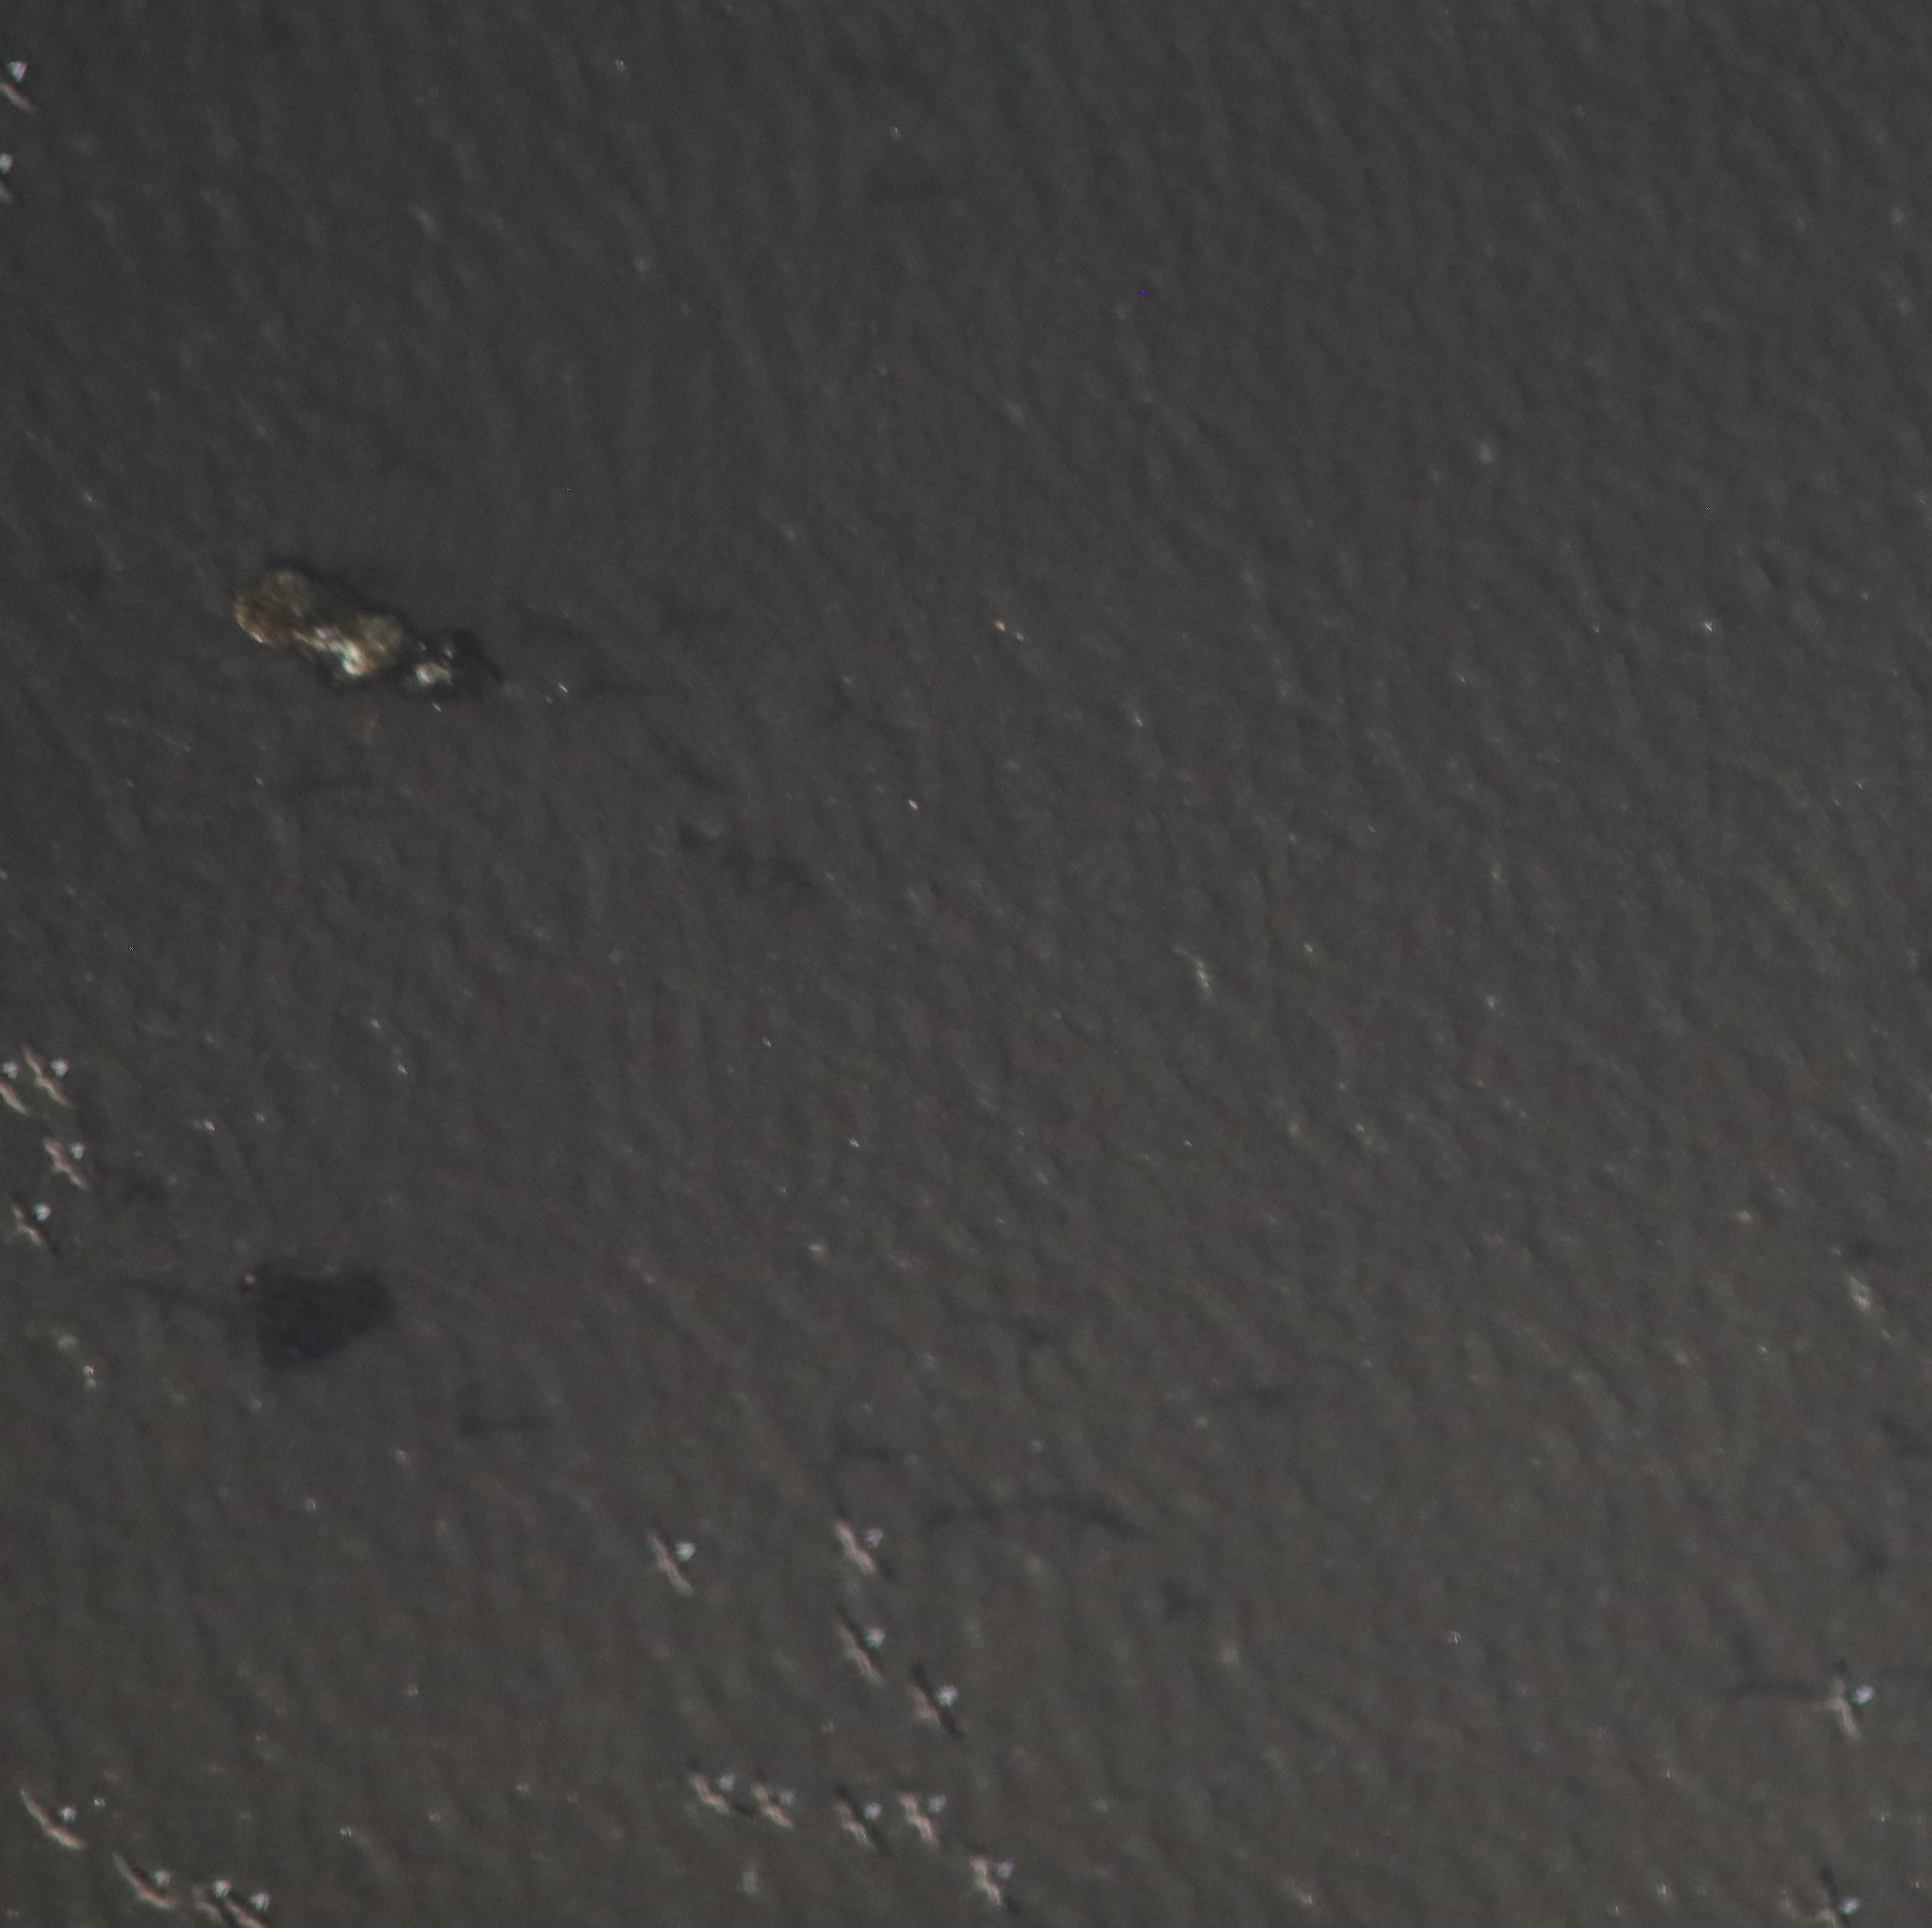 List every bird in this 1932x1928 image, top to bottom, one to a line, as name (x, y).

brant (5, 87)
brant (49, 1075)
brant (4, 1084)
brant (63, 1160)
brant (26, 1224)
brant (856, 1548)
brant (675, 1560)
brant (857, 1646)
brant (1845, 1701)
brant (928, 1703)
brant (710, 1796)
brant (771, 1804)
brant (928, 1815)
brant (860, 1822)
brant (51, 1825)
brant (985, 1883)
brant (154, 1892)
brant (208, 1906)
brant (1832, 1909)
brant (249, 1910)